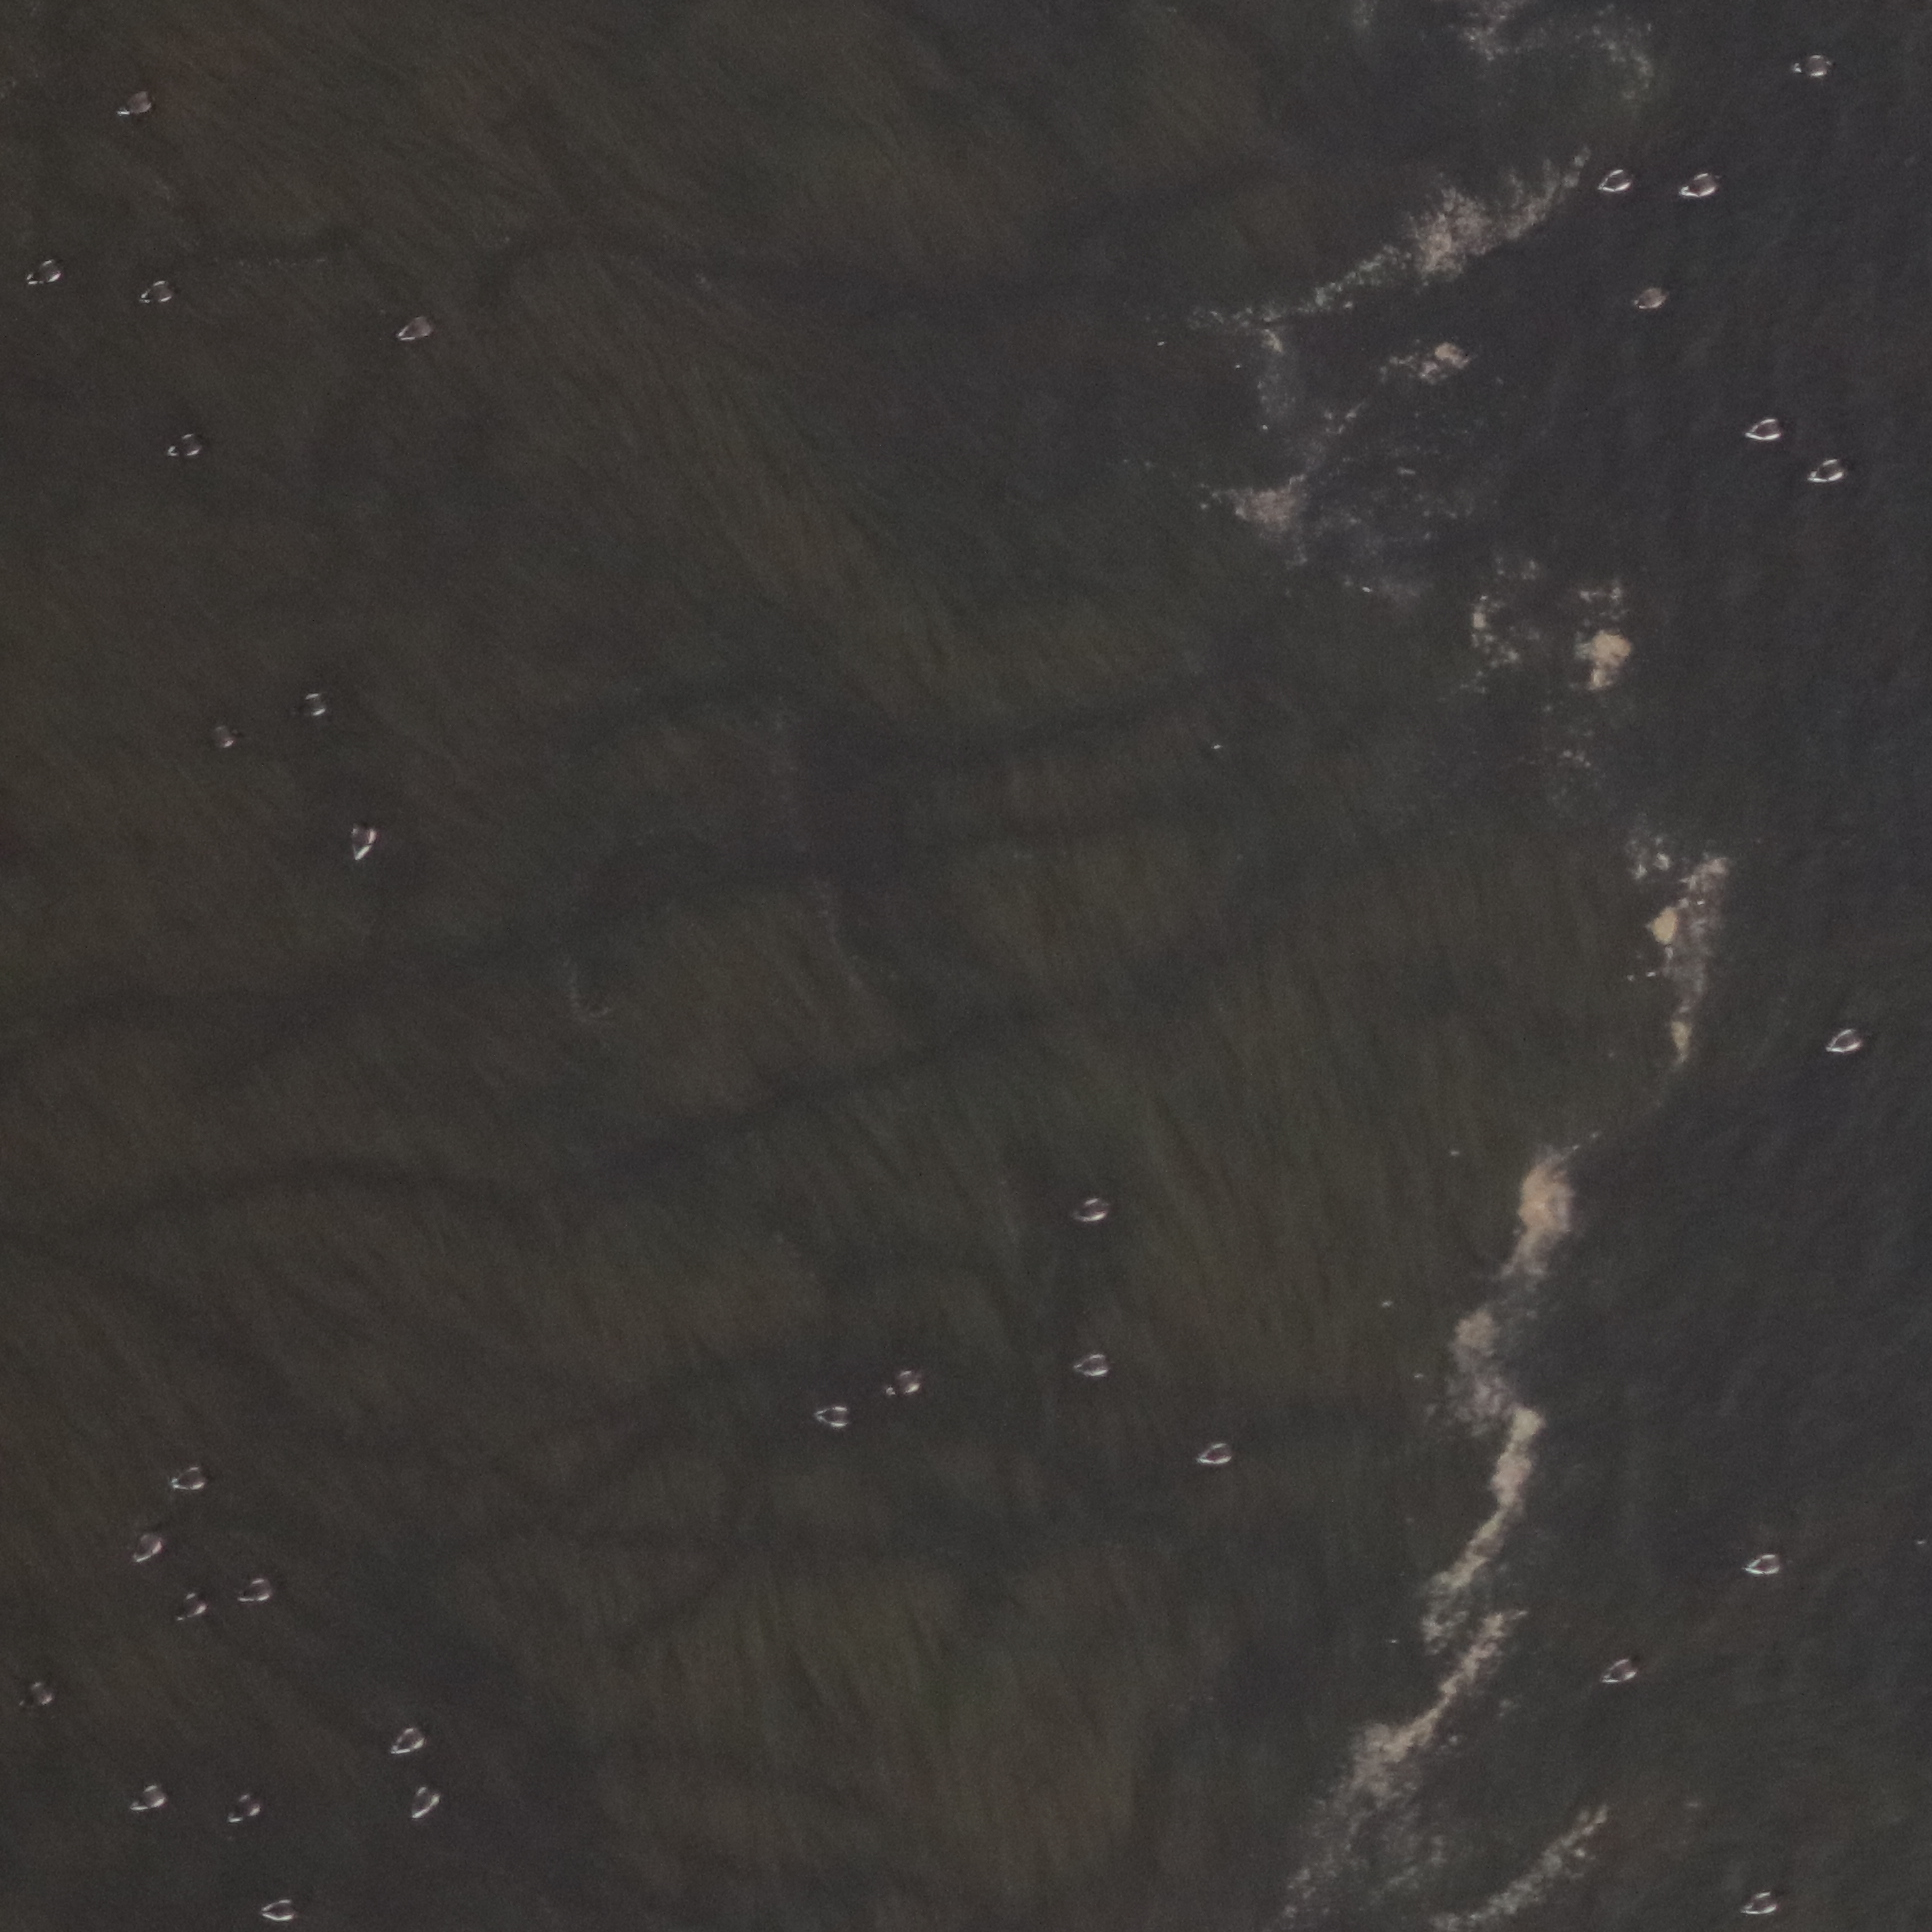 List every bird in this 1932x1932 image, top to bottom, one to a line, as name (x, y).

brant (1815, 66)
brant (138, 107)
brant (1617, 180)
brant (1702, 185)
brant (46, 273)
brant (161, 292)
brant (1652, 297)
brant (418, 329)
brant (1768, 431)
brant (187, 446)
brant (1829, 470)
brant (314, 705)
brant (221, 735)
brant (365, 841)
brant (1847, 1040)
brant (1092, 1209)
brant (1096, 1365)
brant (906, 1382)
brant (836, 1416)
brant (1217, 1454)
brant (192, 1479)
brant (149, 1542)
brant (1768, 1567)
brant (257, 1590)
brant (192, 1605)
brant (1622, 1670)
brant (40, 1695)
brant (411, 1740)
brant (152, 1798)
brant (425, 1800)
brant (247, 1807)
brant (1762, 1903)
brant (281, 1909)